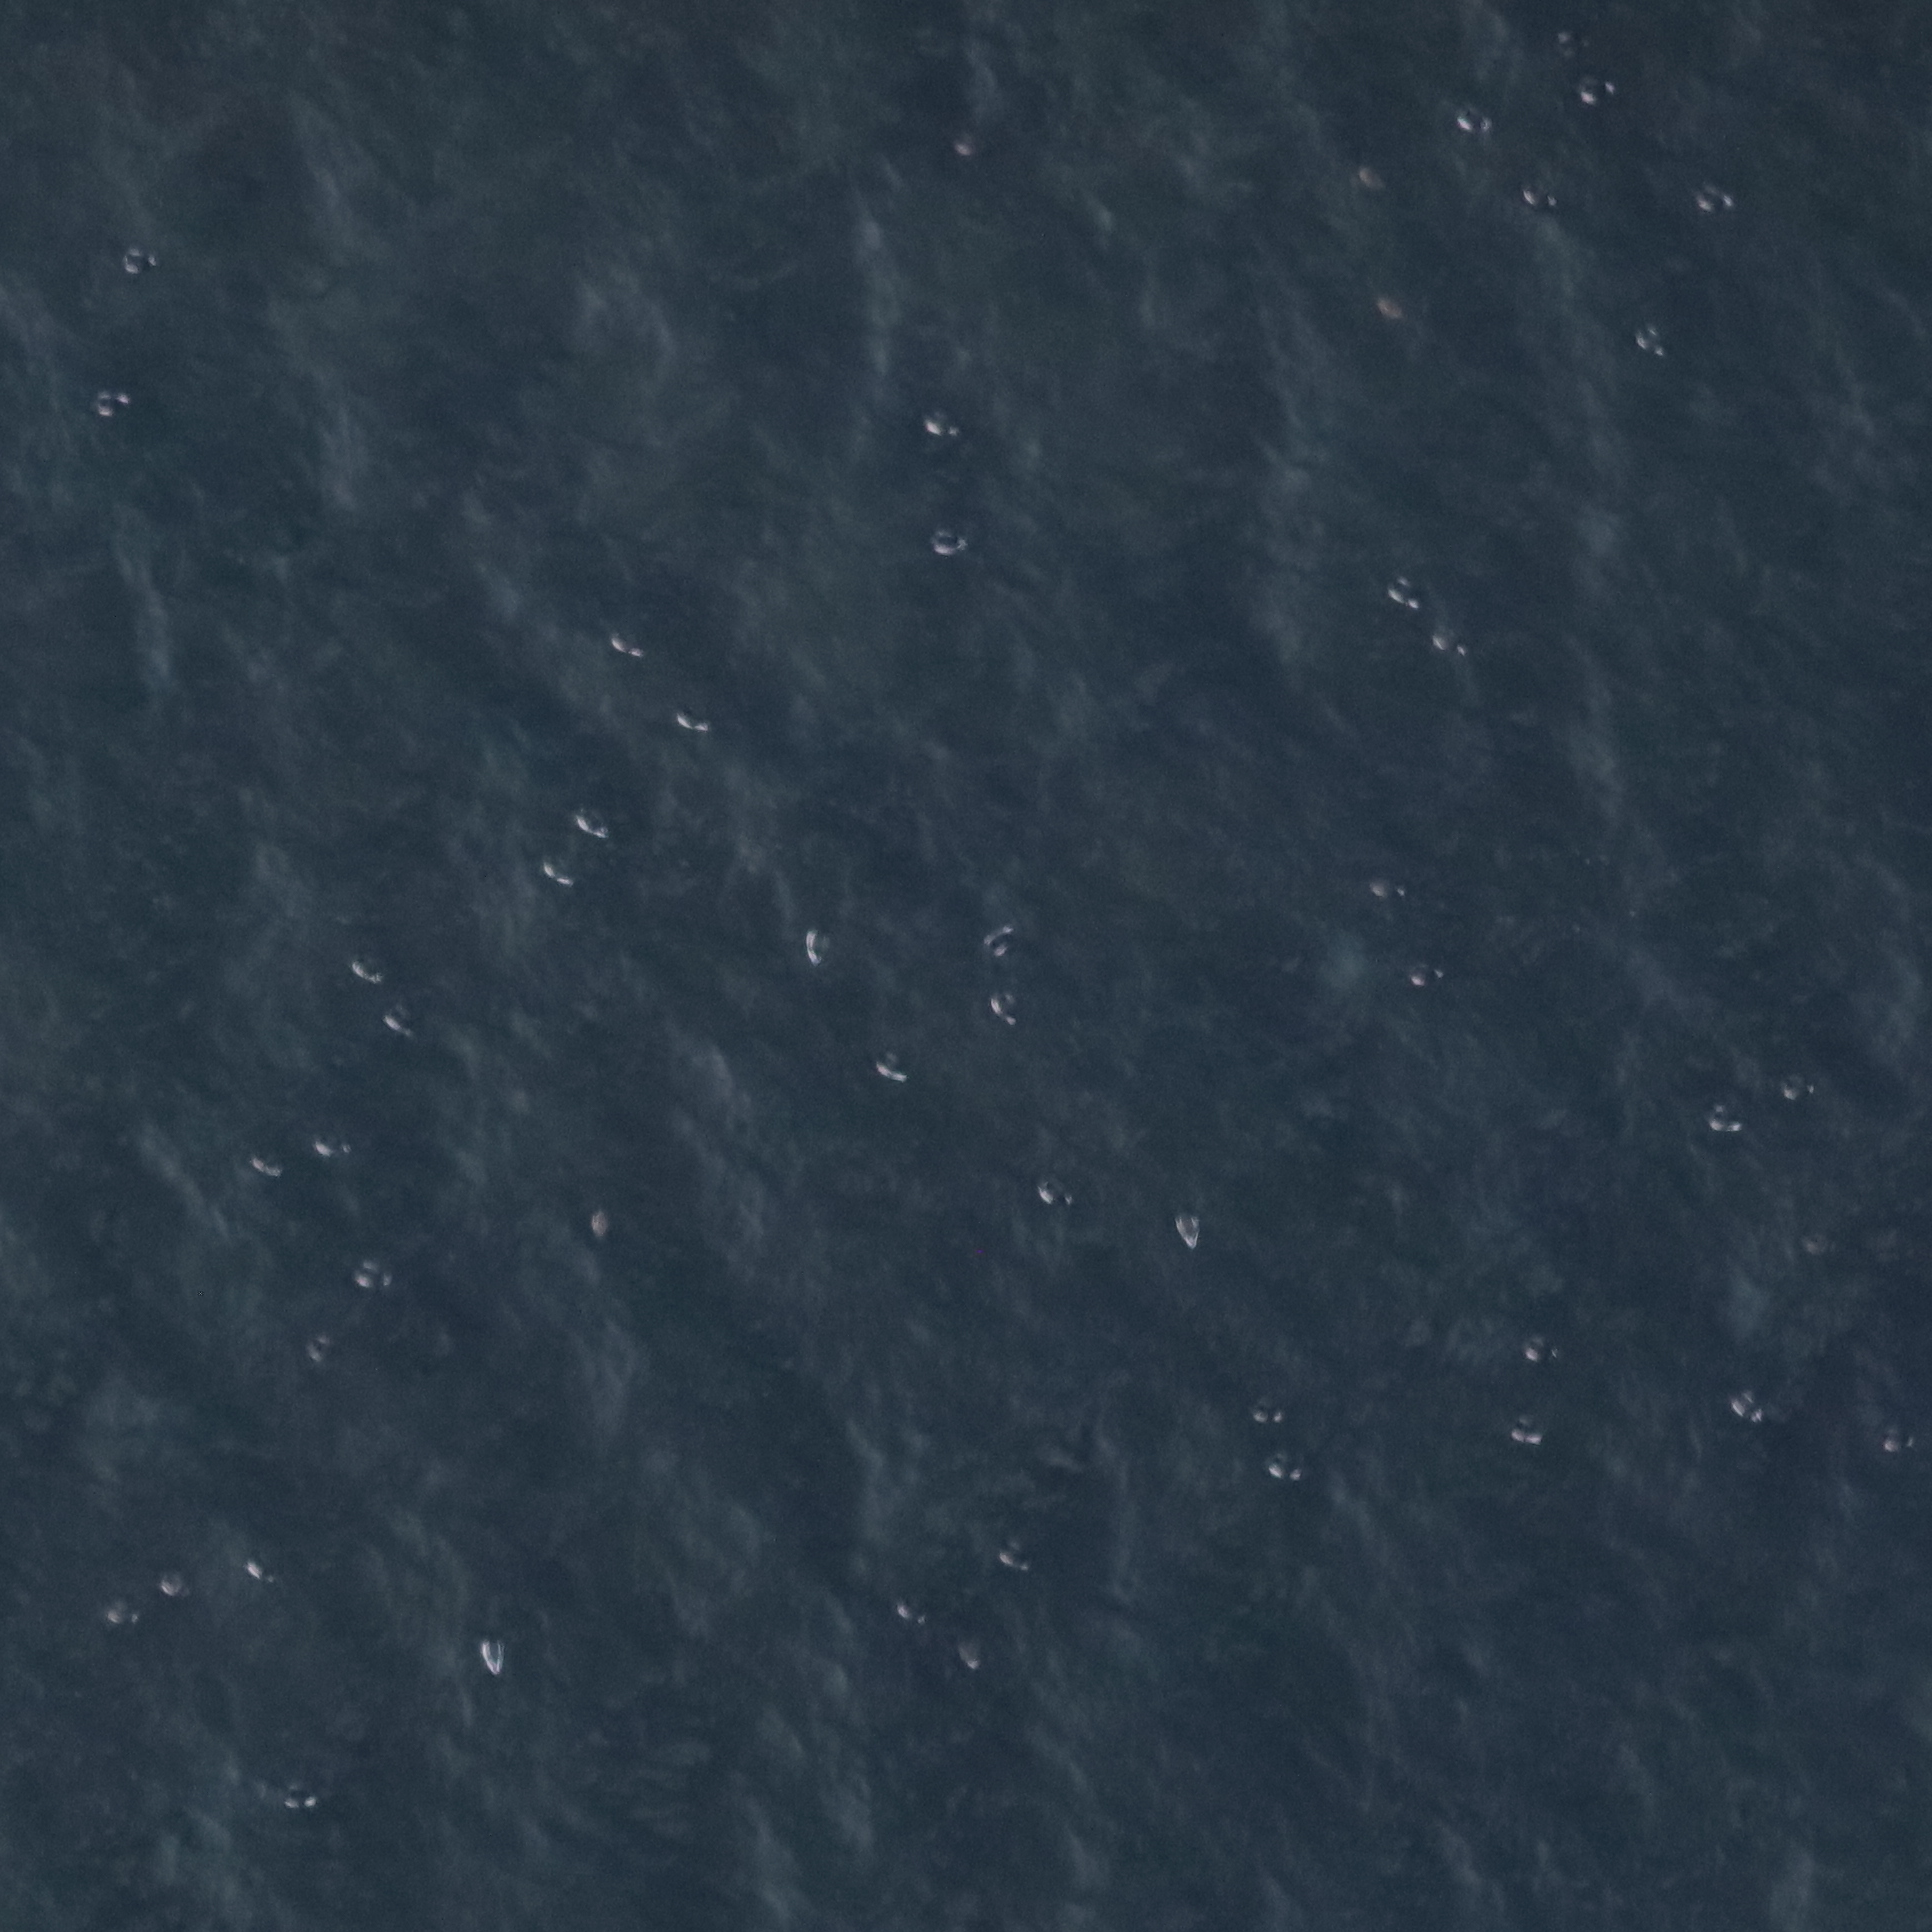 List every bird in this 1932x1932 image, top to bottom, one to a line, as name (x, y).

brant (1572, 44)
brant (1587, 91)
brant (1476, 124)
other bird (964, 145)
other bird (1374, 174)
brant (1536, 196)
brant (1708, 200)
brant (137, 263)
other bird (1389, 311)
brant (1649, 343)
brant (108, 404)
brant (941, 423)
brant (947, 544)
brant (1405, 595)
brant (1446, 642)
brant (626, 643)
brant (692, 720)
brant (593, 821)
brant (557, 873)
brant (1386, 887)
brant (997, 940)
brant (818, 947)
brant (373, 971)
brant (1421, 972)
brant (1003, 1005)
brant (401, 1016)
brant (894, 1068)
brant (1792, 1085)
brant (1723, 1120)
brant (329, 1145)
brant (271, 1168)
brant (1053, 1188)
brant (604, 1225)
brant (1189, 1225)
brant (1819, 1242)
brant (375, 1274)
brant (1539, 1349)
brant (325, 1350)
brant (1748, 1404)
brant (1269, 1408)
brant (1524, 1432)
brant (1894, 1443)
brant (1284, 1461)
brant (1015, 1555)
brant (260, 1567)
brant (176, 1583)
brant (908, 1607)
brant (119, 1613)
brant (972, 1647)
brant (496, 1653)
brant (299, 1798)